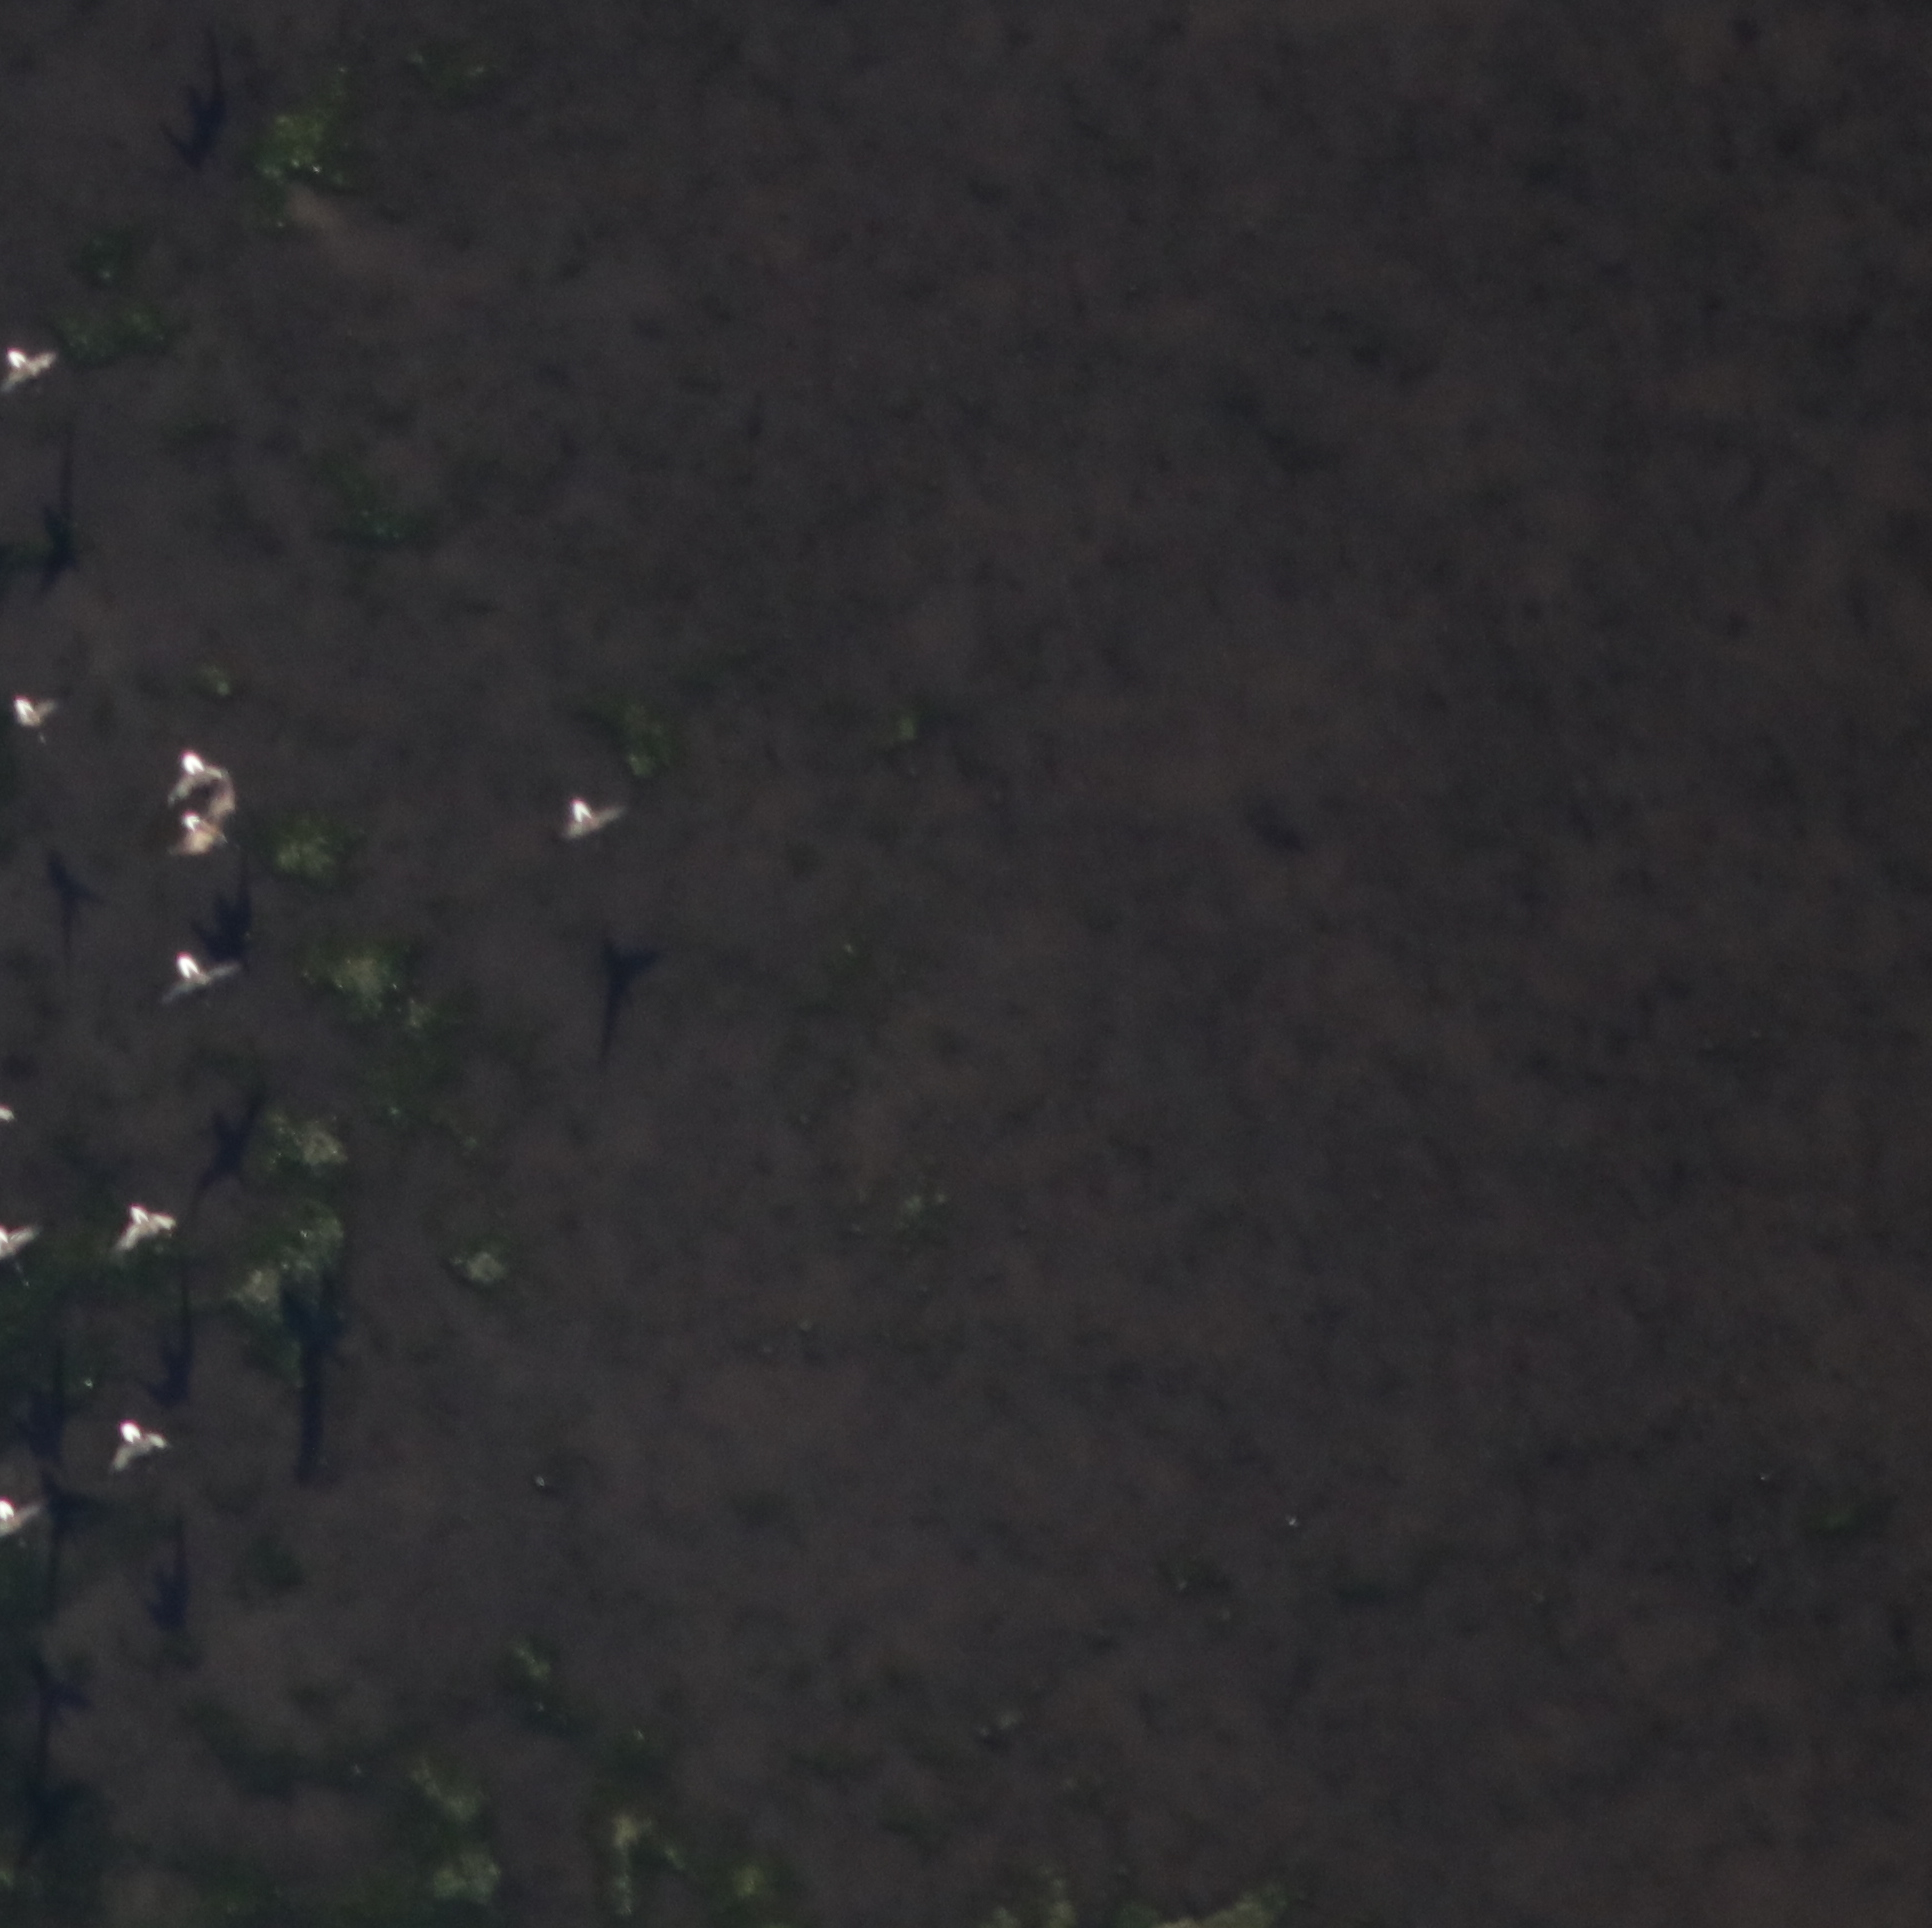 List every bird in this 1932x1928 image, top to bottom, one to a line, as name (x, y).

Canada goose (33, 363)
Canada goose (32, 723)
Canada goose (195, 753)
Canada goose (598, 815)
Canada goose (212, 838)
Canada goose (197, 982)
Canada goose (142, 1222)
Canada goose (0, 1241)
Canada goose (142, 1437)
Canada goose (6, 1526)